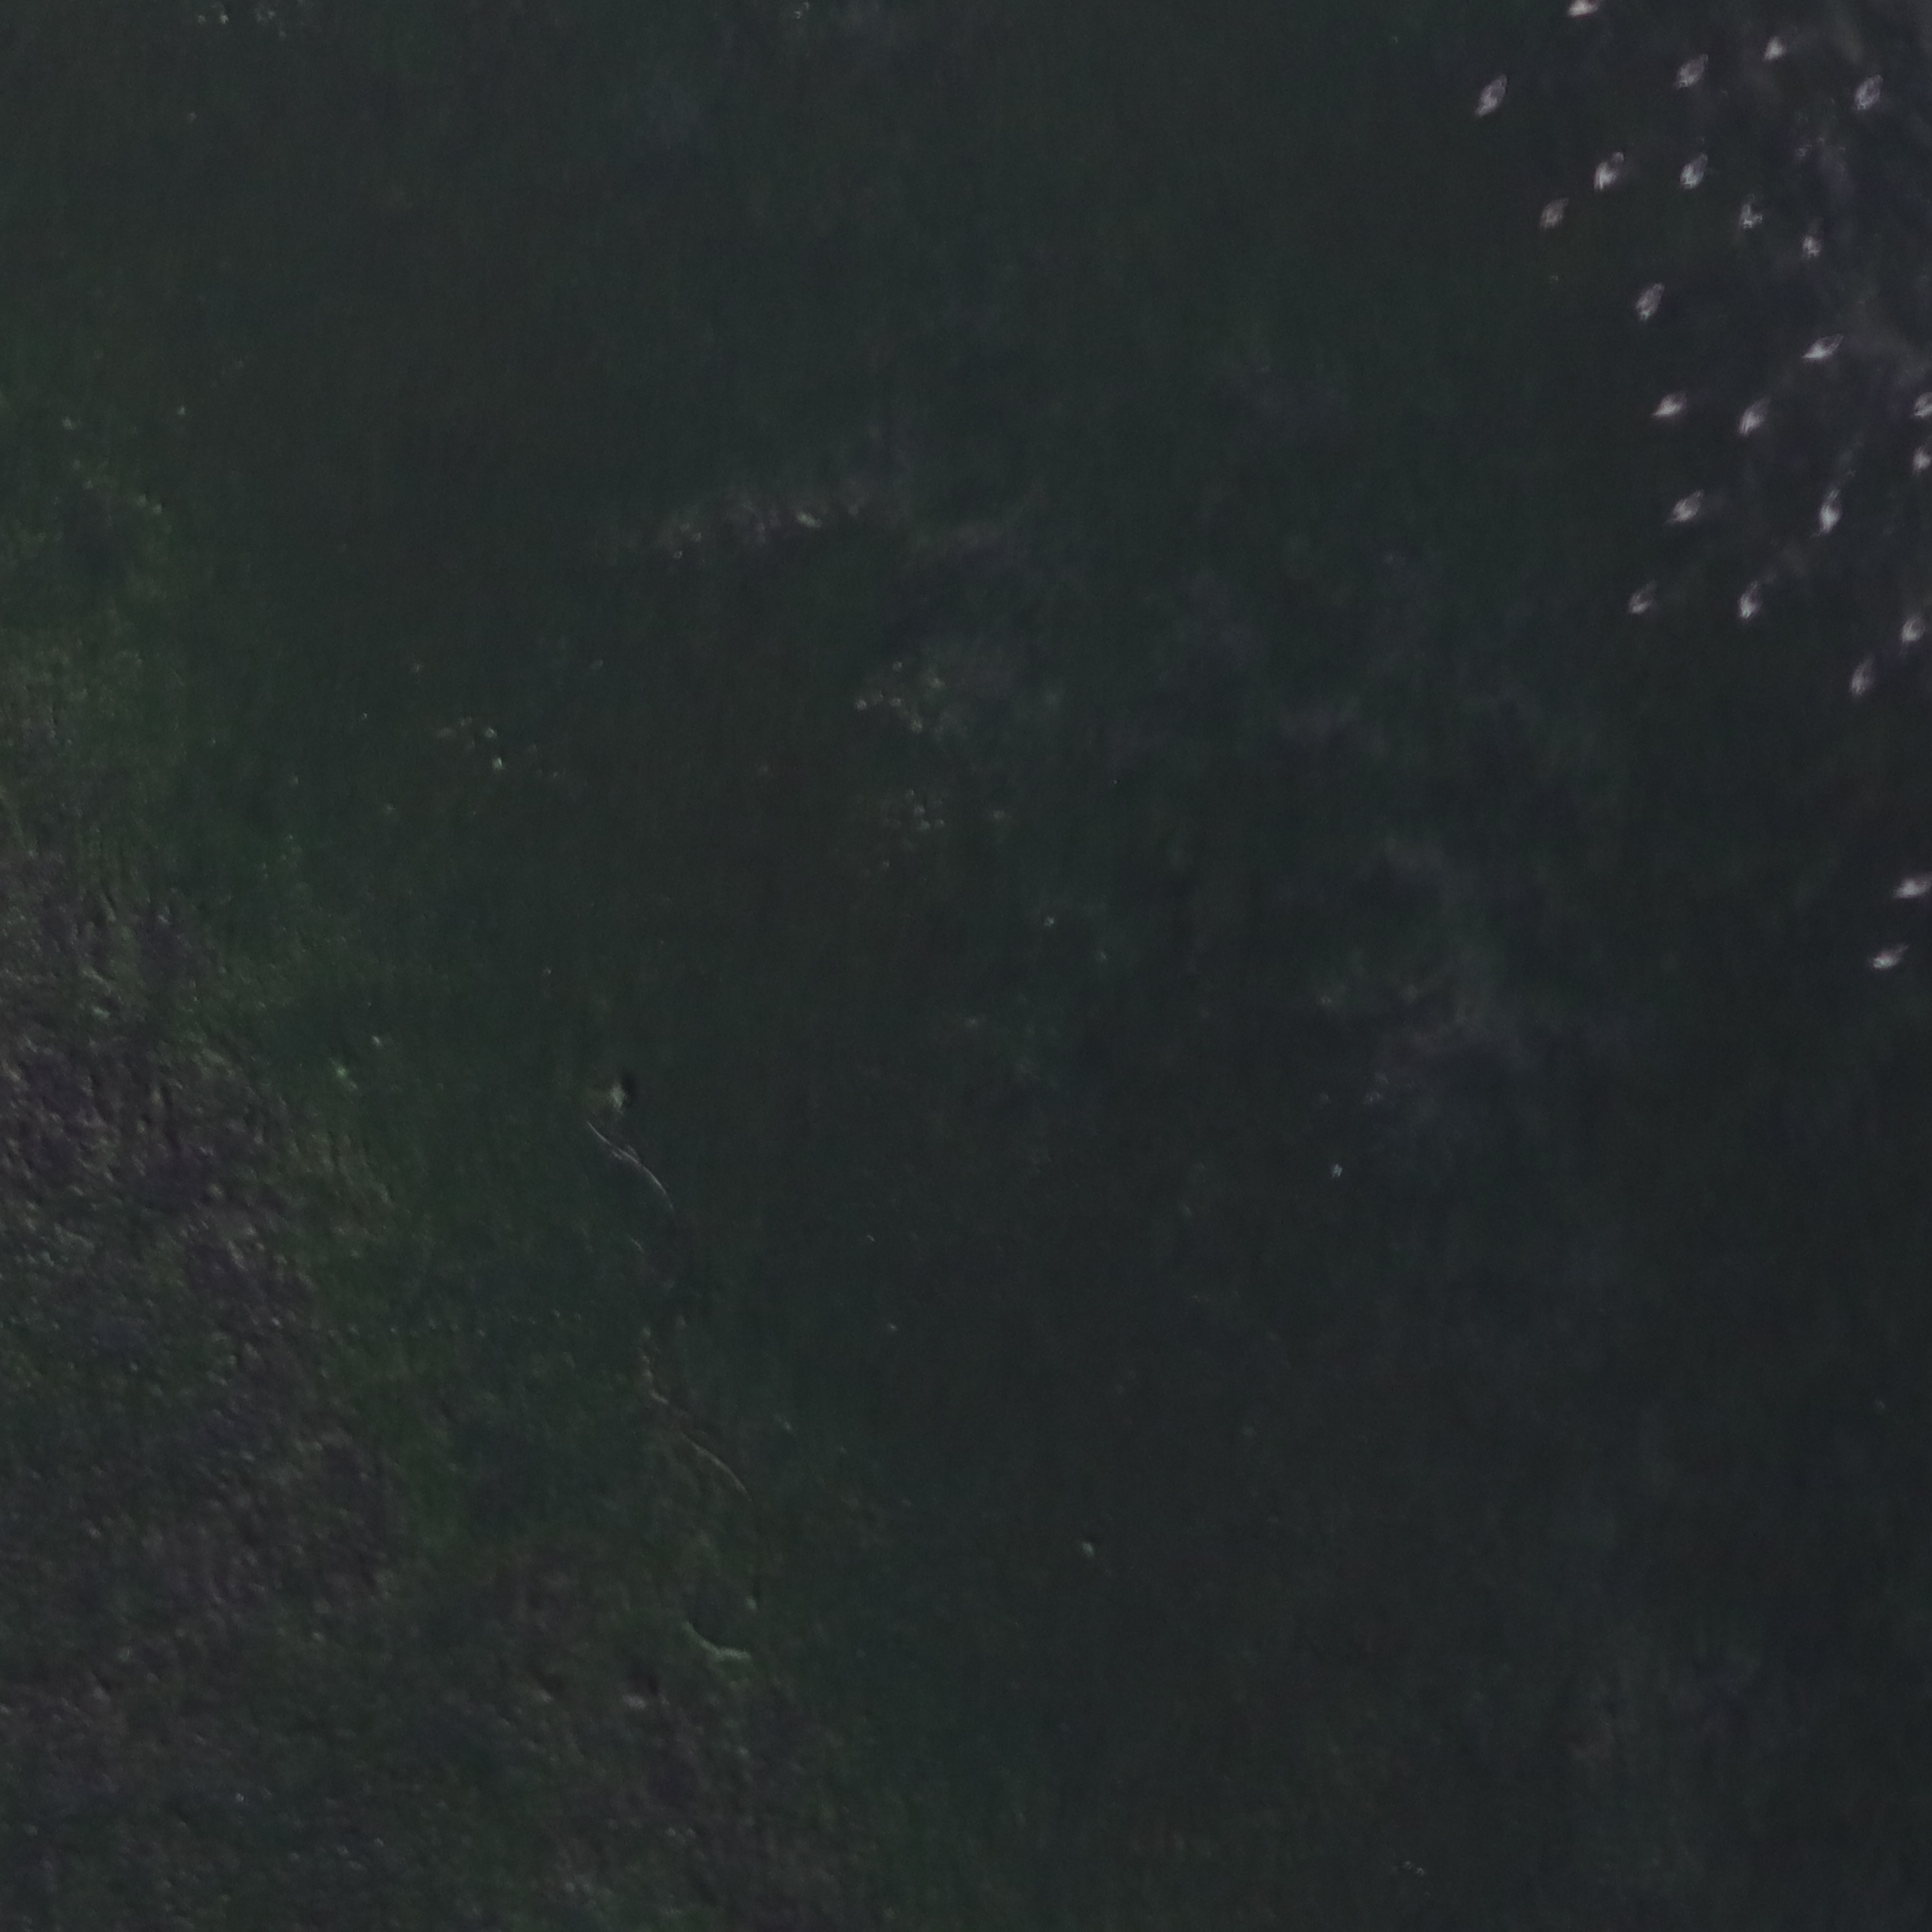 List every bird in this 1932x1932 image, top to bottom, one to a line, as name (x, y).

other bird (1587, 1)
other bird (1782, 37)
other bird (1692, 70)
other bird (1872, 91)
other bird (1490, 95)
other bird (1609, 166)
other bird (1685, 175)
other bird (1552, 213)
other bird (1753, 214)
other bird (1815, 243)
other bird (1651, 299)
other bird (1822, 345)
other bird (1674, 403)
other bird (1923, 406)
other bird (1752, 410)
other bird (1924, 457)
other bird (1684, 512)
other bird (1831, 516)
other bird (1750, 603)
other bird (1637, 605)
other bird (1917, 628)
other bird (1863, 678)
other bird (1916, 880)
other bird (1887, 954)